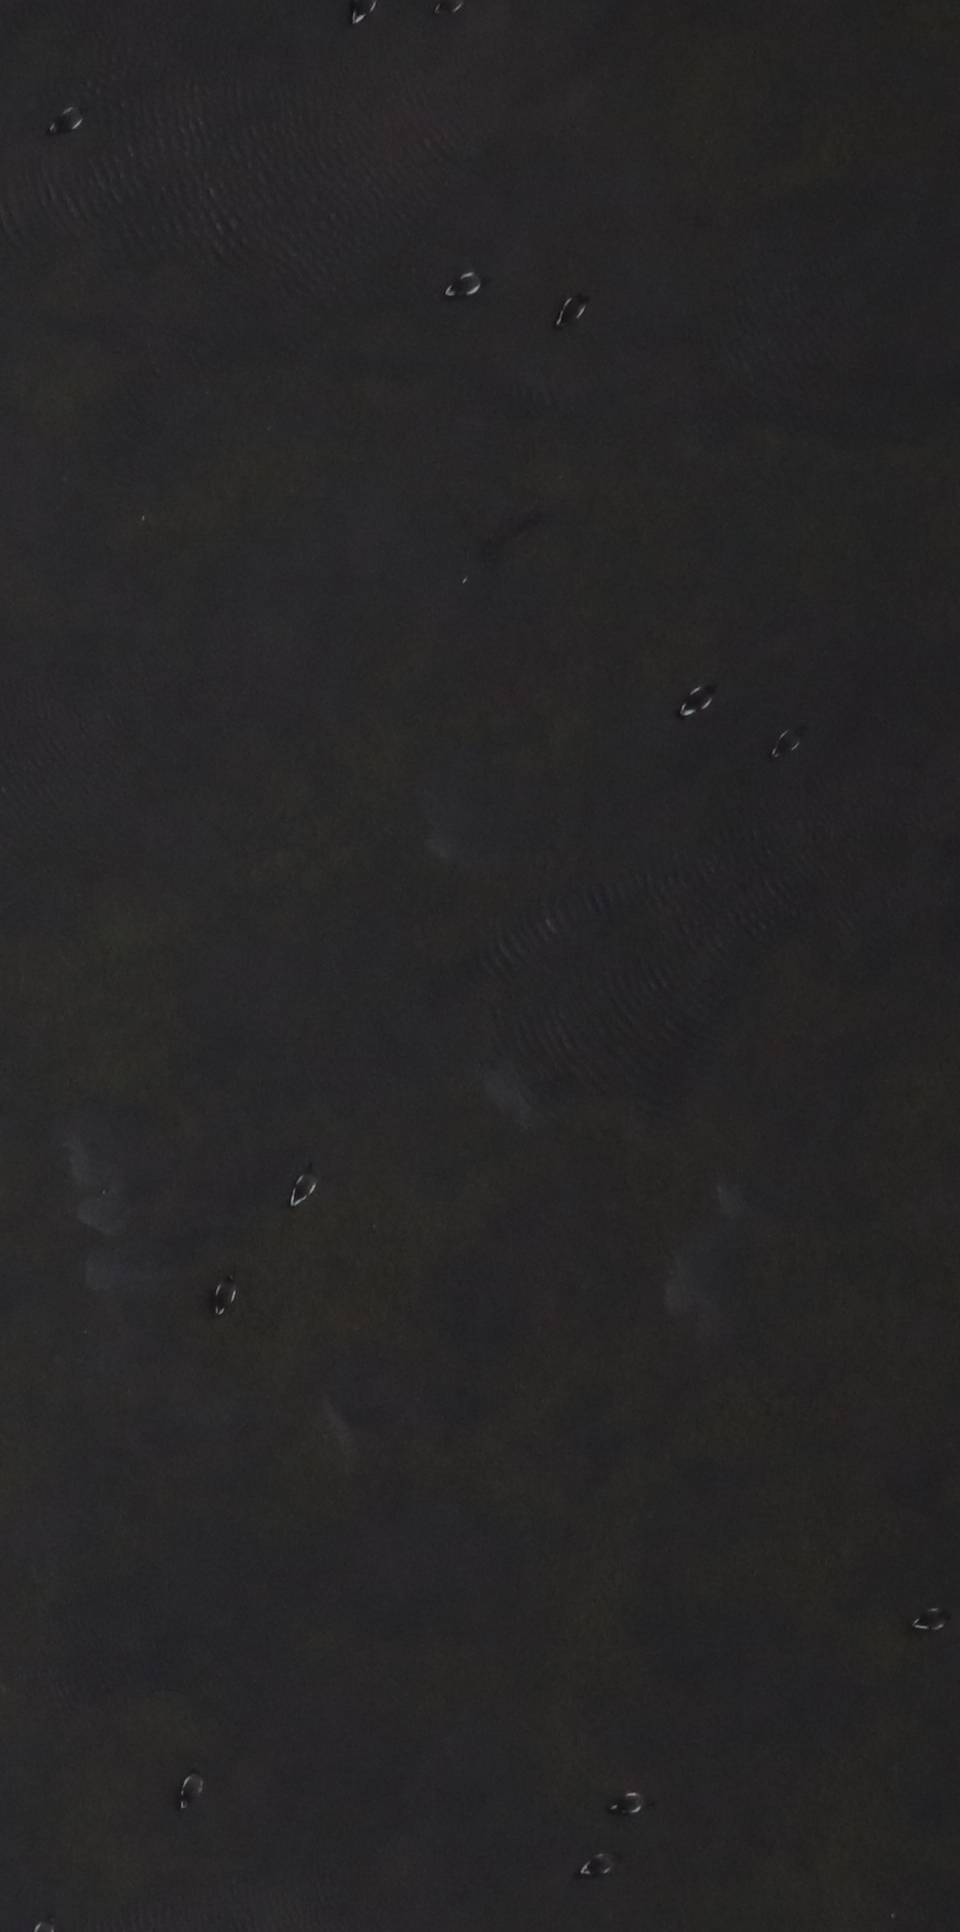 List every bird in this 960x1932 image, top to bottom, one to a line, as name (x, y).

brant (362, 6)
brant (447, 6)
brant (66, 119)
brant (466, 286)
brant (568, 312)
brant (697, 701)
brant (784, 738)
brant (302, 1184)
brant (226, 1293)
brant (931, 1616)
brant (189, 1789)
brant (628, 1802)
brant (601, 1861)